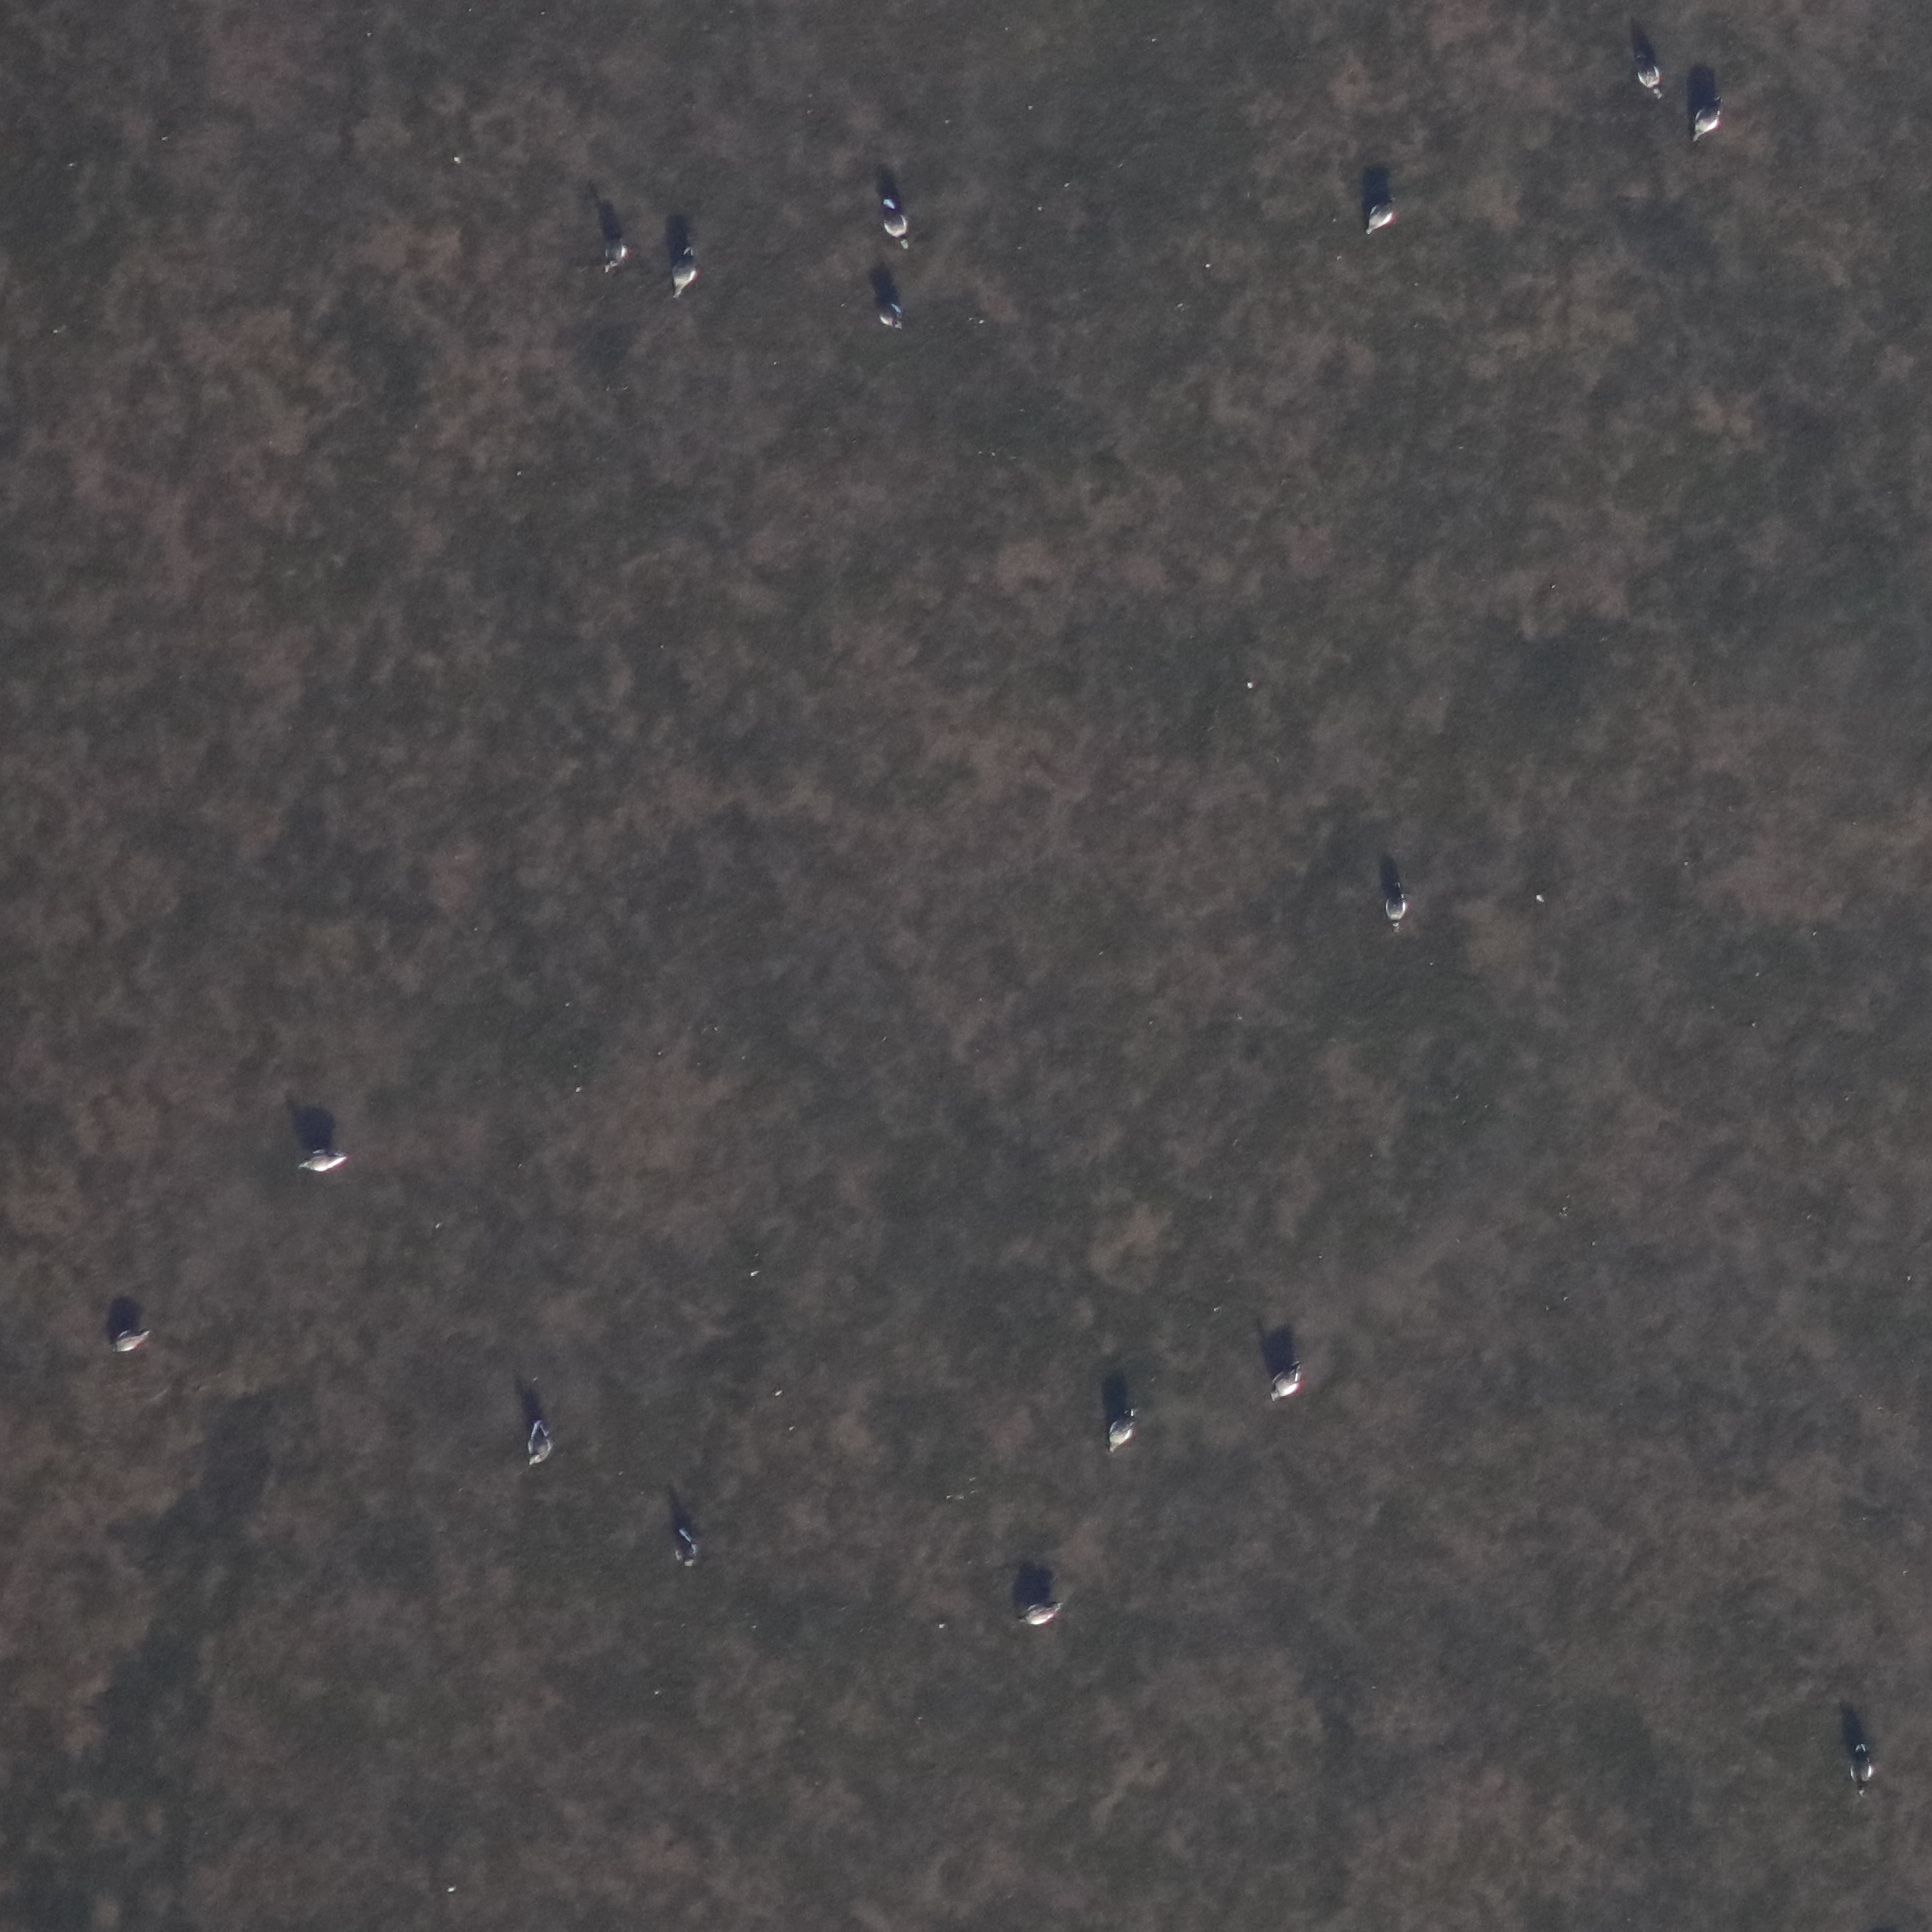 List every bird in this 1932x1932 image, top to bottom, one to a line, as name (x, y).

brant (1647, 75)
brant (1705, 120)
brant (1378, 216)
brant (896, 219)
brant (614, 253)
brant (683, 272)
brant (889, 314)
brant (1396, 906)
brant (322, 1157)
brant (131, 1339)
brant (1285, 1381)
brant (1119, 1428)
brant (540, 1441)
brant (686, 1543)
brant (1039, 1613)
brant (1861, 1768)